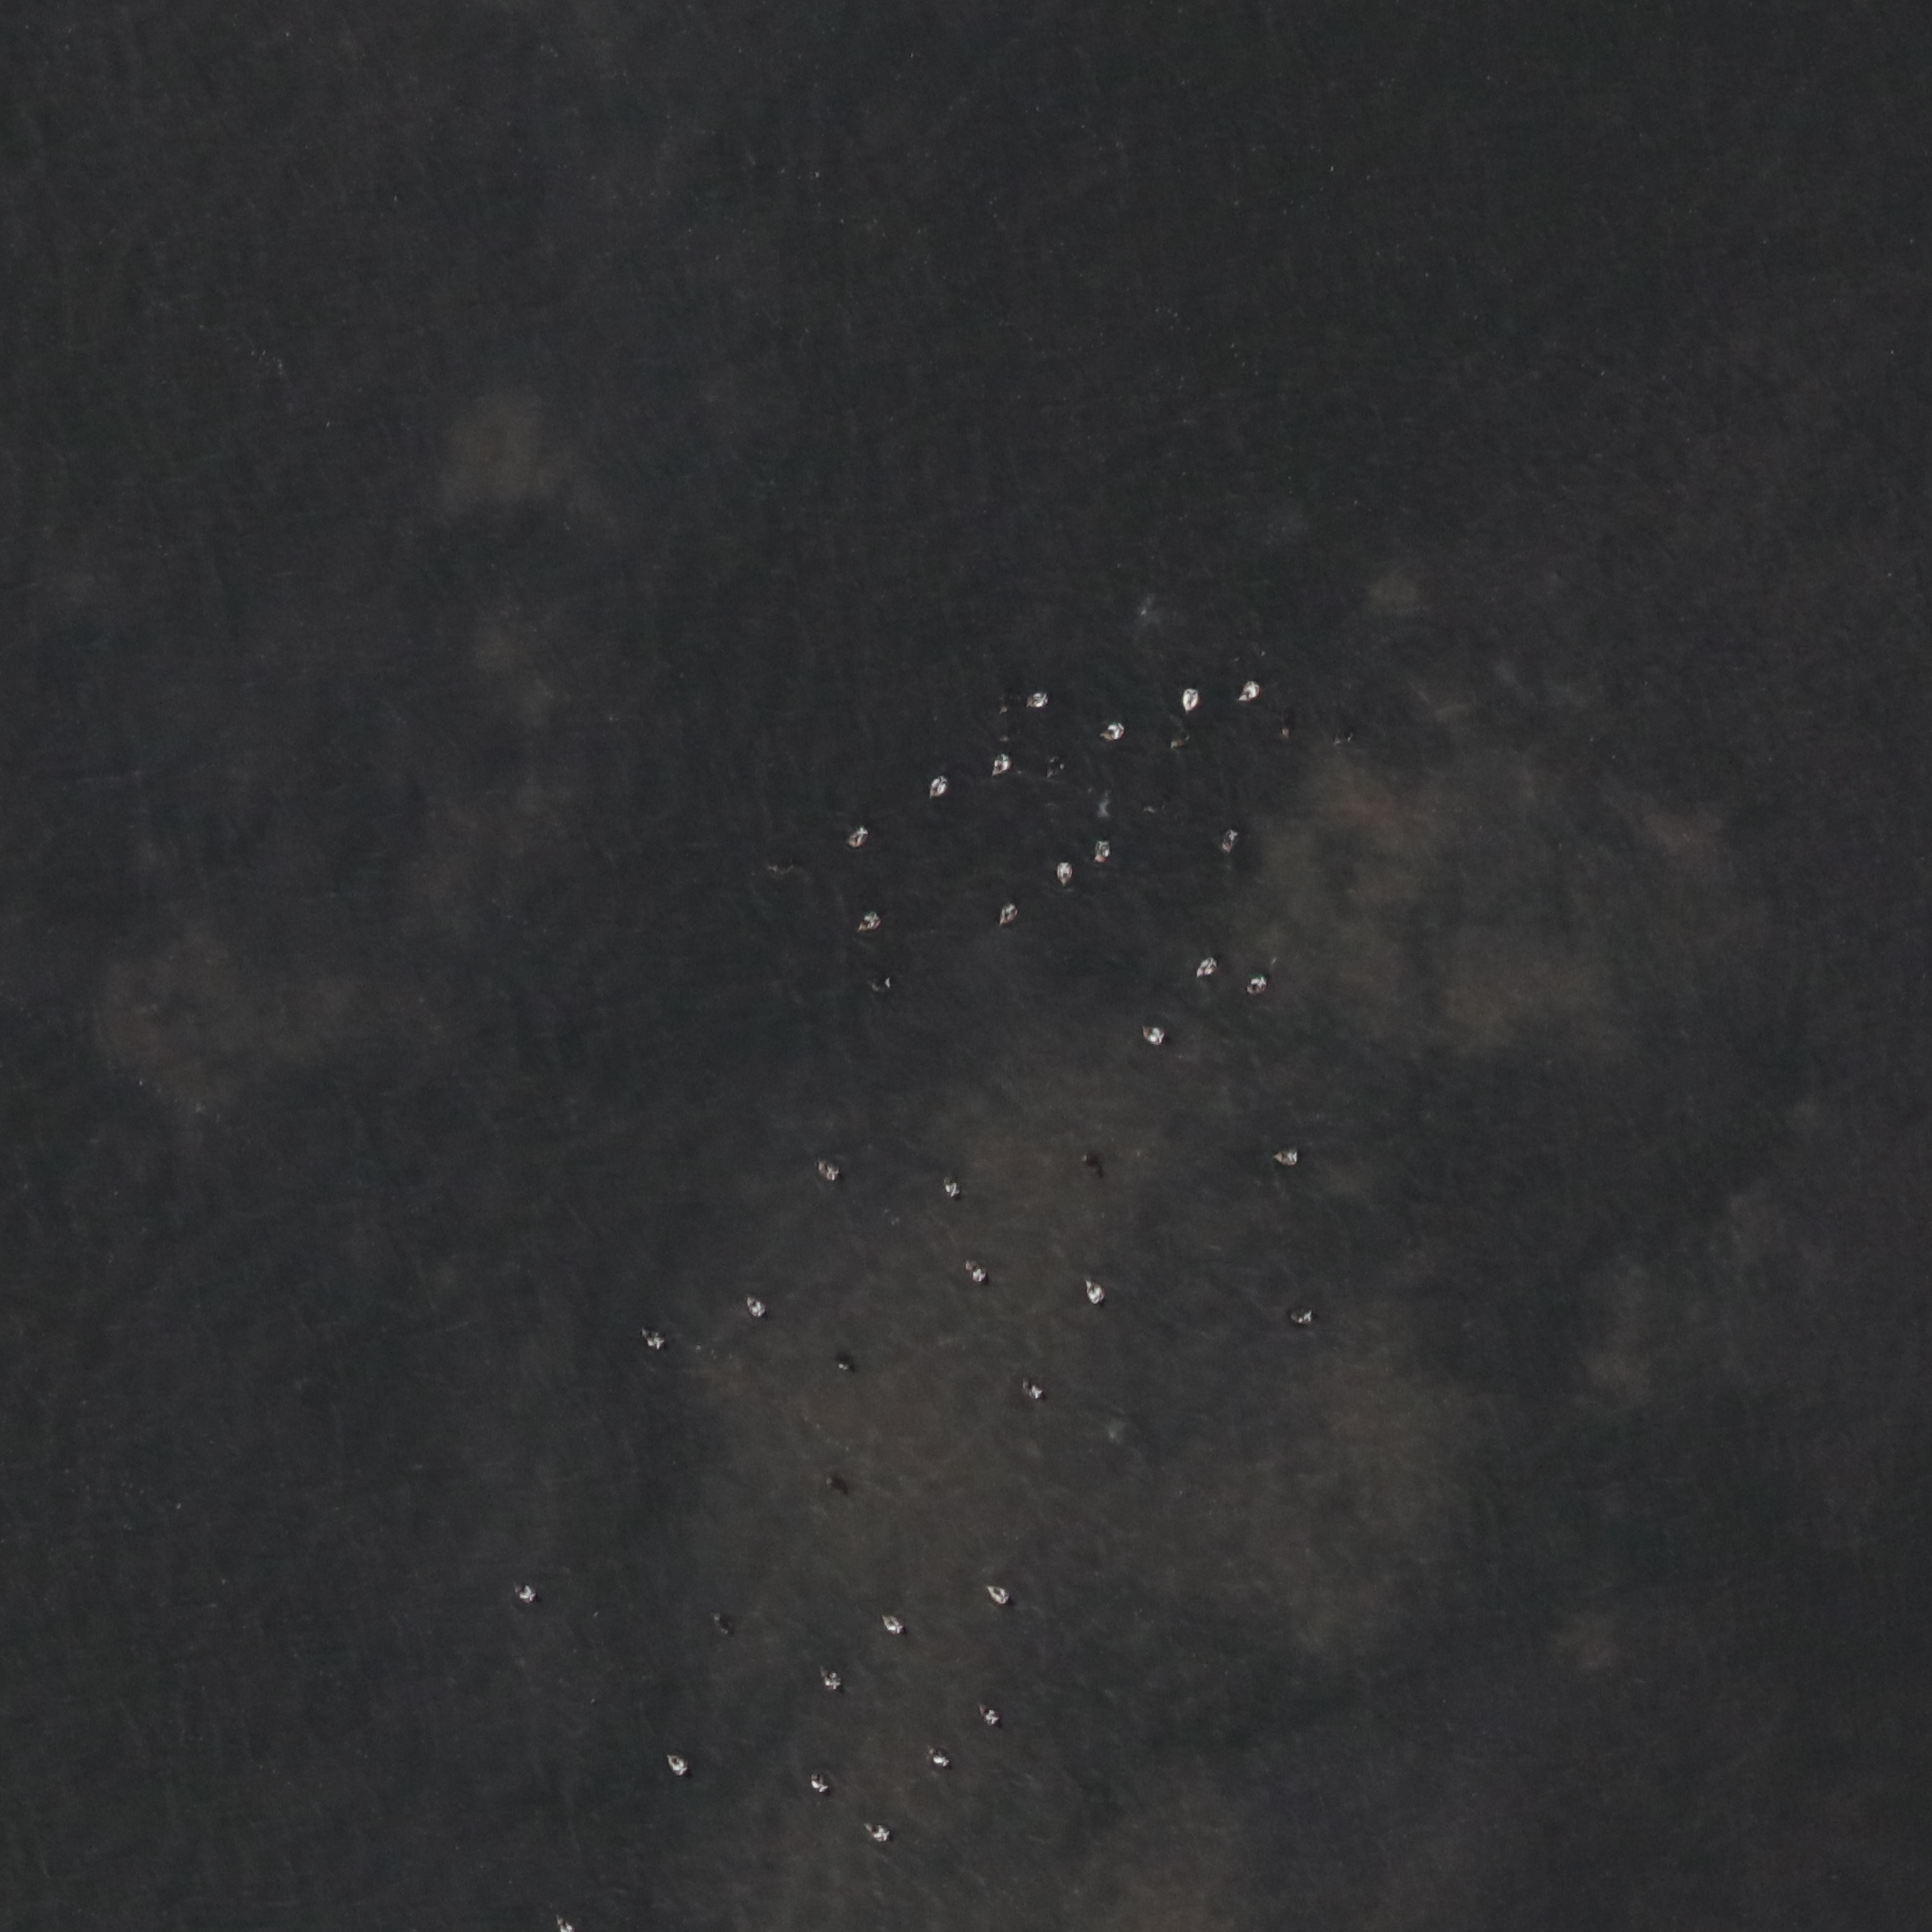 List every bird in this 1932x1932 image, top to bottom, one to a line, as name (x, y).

other bird (1251, 694)
other bird (1040, 699)
other bird (1193, 701)
other bird (1282, 730)
other bird (1115, 731)
other bird (1341, 736)
other bird (1180, 743)
other bird (999, 762)
other bird (1057, 766)
other bird (940, 788)
other bird (1156, 807)
other bird (860, 839)
other bird (1230, 840)
other bird (1105, 847)
other bird (783, 864)
other bird (1064, 872)
other bird (1006, 914)
other bird (871, 924)
other bird (1202, 968)
other bird (1255, 982)
other bird (882, 985)
other bird (1149, 1033)
other bird (1098, 1159)
other bird (1292, 1162)
other bird (832, 1173)
other bird (950, 1187)
other bird (974, 1275)
other bird (1095, 1293)
other bird (753, 1309)
other bird (1301, 1317)
other bird (656, 1338)
other bird (842, 1362)
other bird (1034, 1389)
other bird (837, 1486)
other bird (523, 1593)
other bird (1005, 1597)
other bird (722, 1622)
other bird (896, 1626)
other bird (831, 1678)
other bird (990, 1719)
other bird (938, 1758)
other bird (676, 1767)
other bird (823, 1784)
other bird (880, 1835)
other bird (566, 1926)